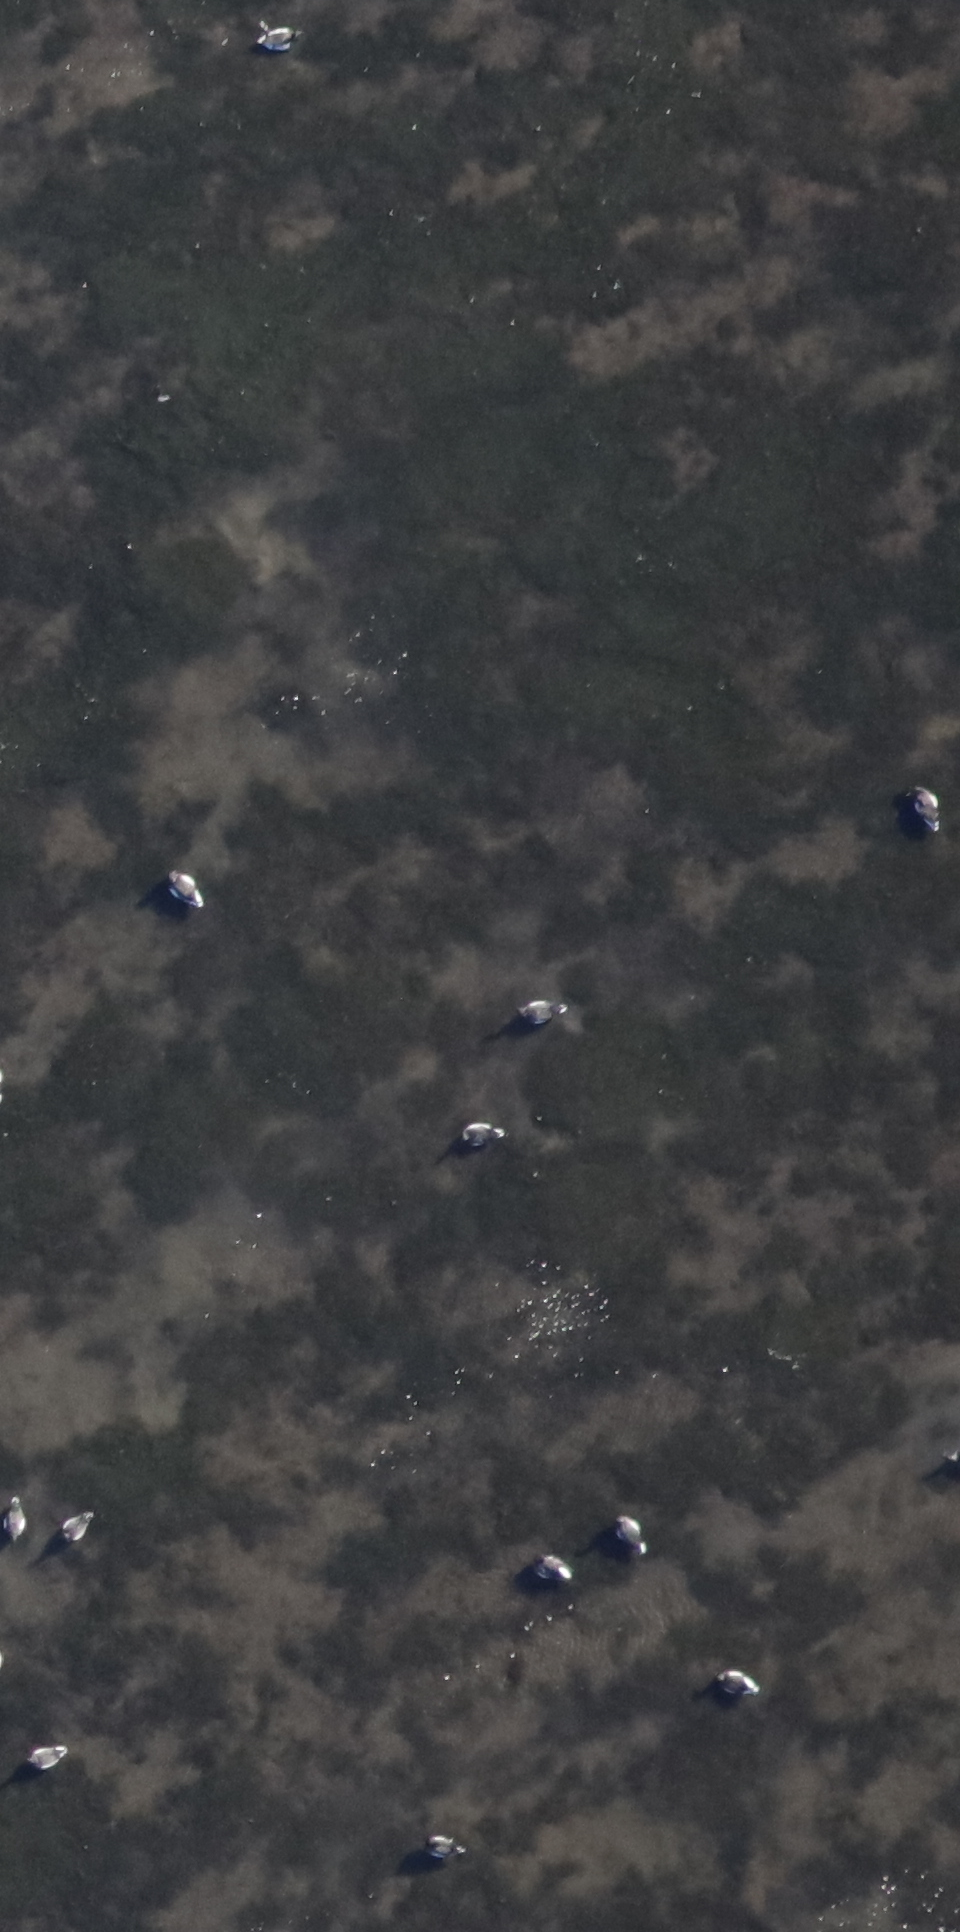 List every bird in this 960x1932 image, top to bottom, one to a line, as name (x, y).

brant (279, 38)
brant (926, 804)
brant (185, 888)
brant (541, 1013)
brant (479, 1134)
brant (14, 1519)
brant (76, 1527)
brant (631, 1532)
brant (554, 1567)
brant (735, 1683)
brant (46, 1756)
brant (445, 1848)